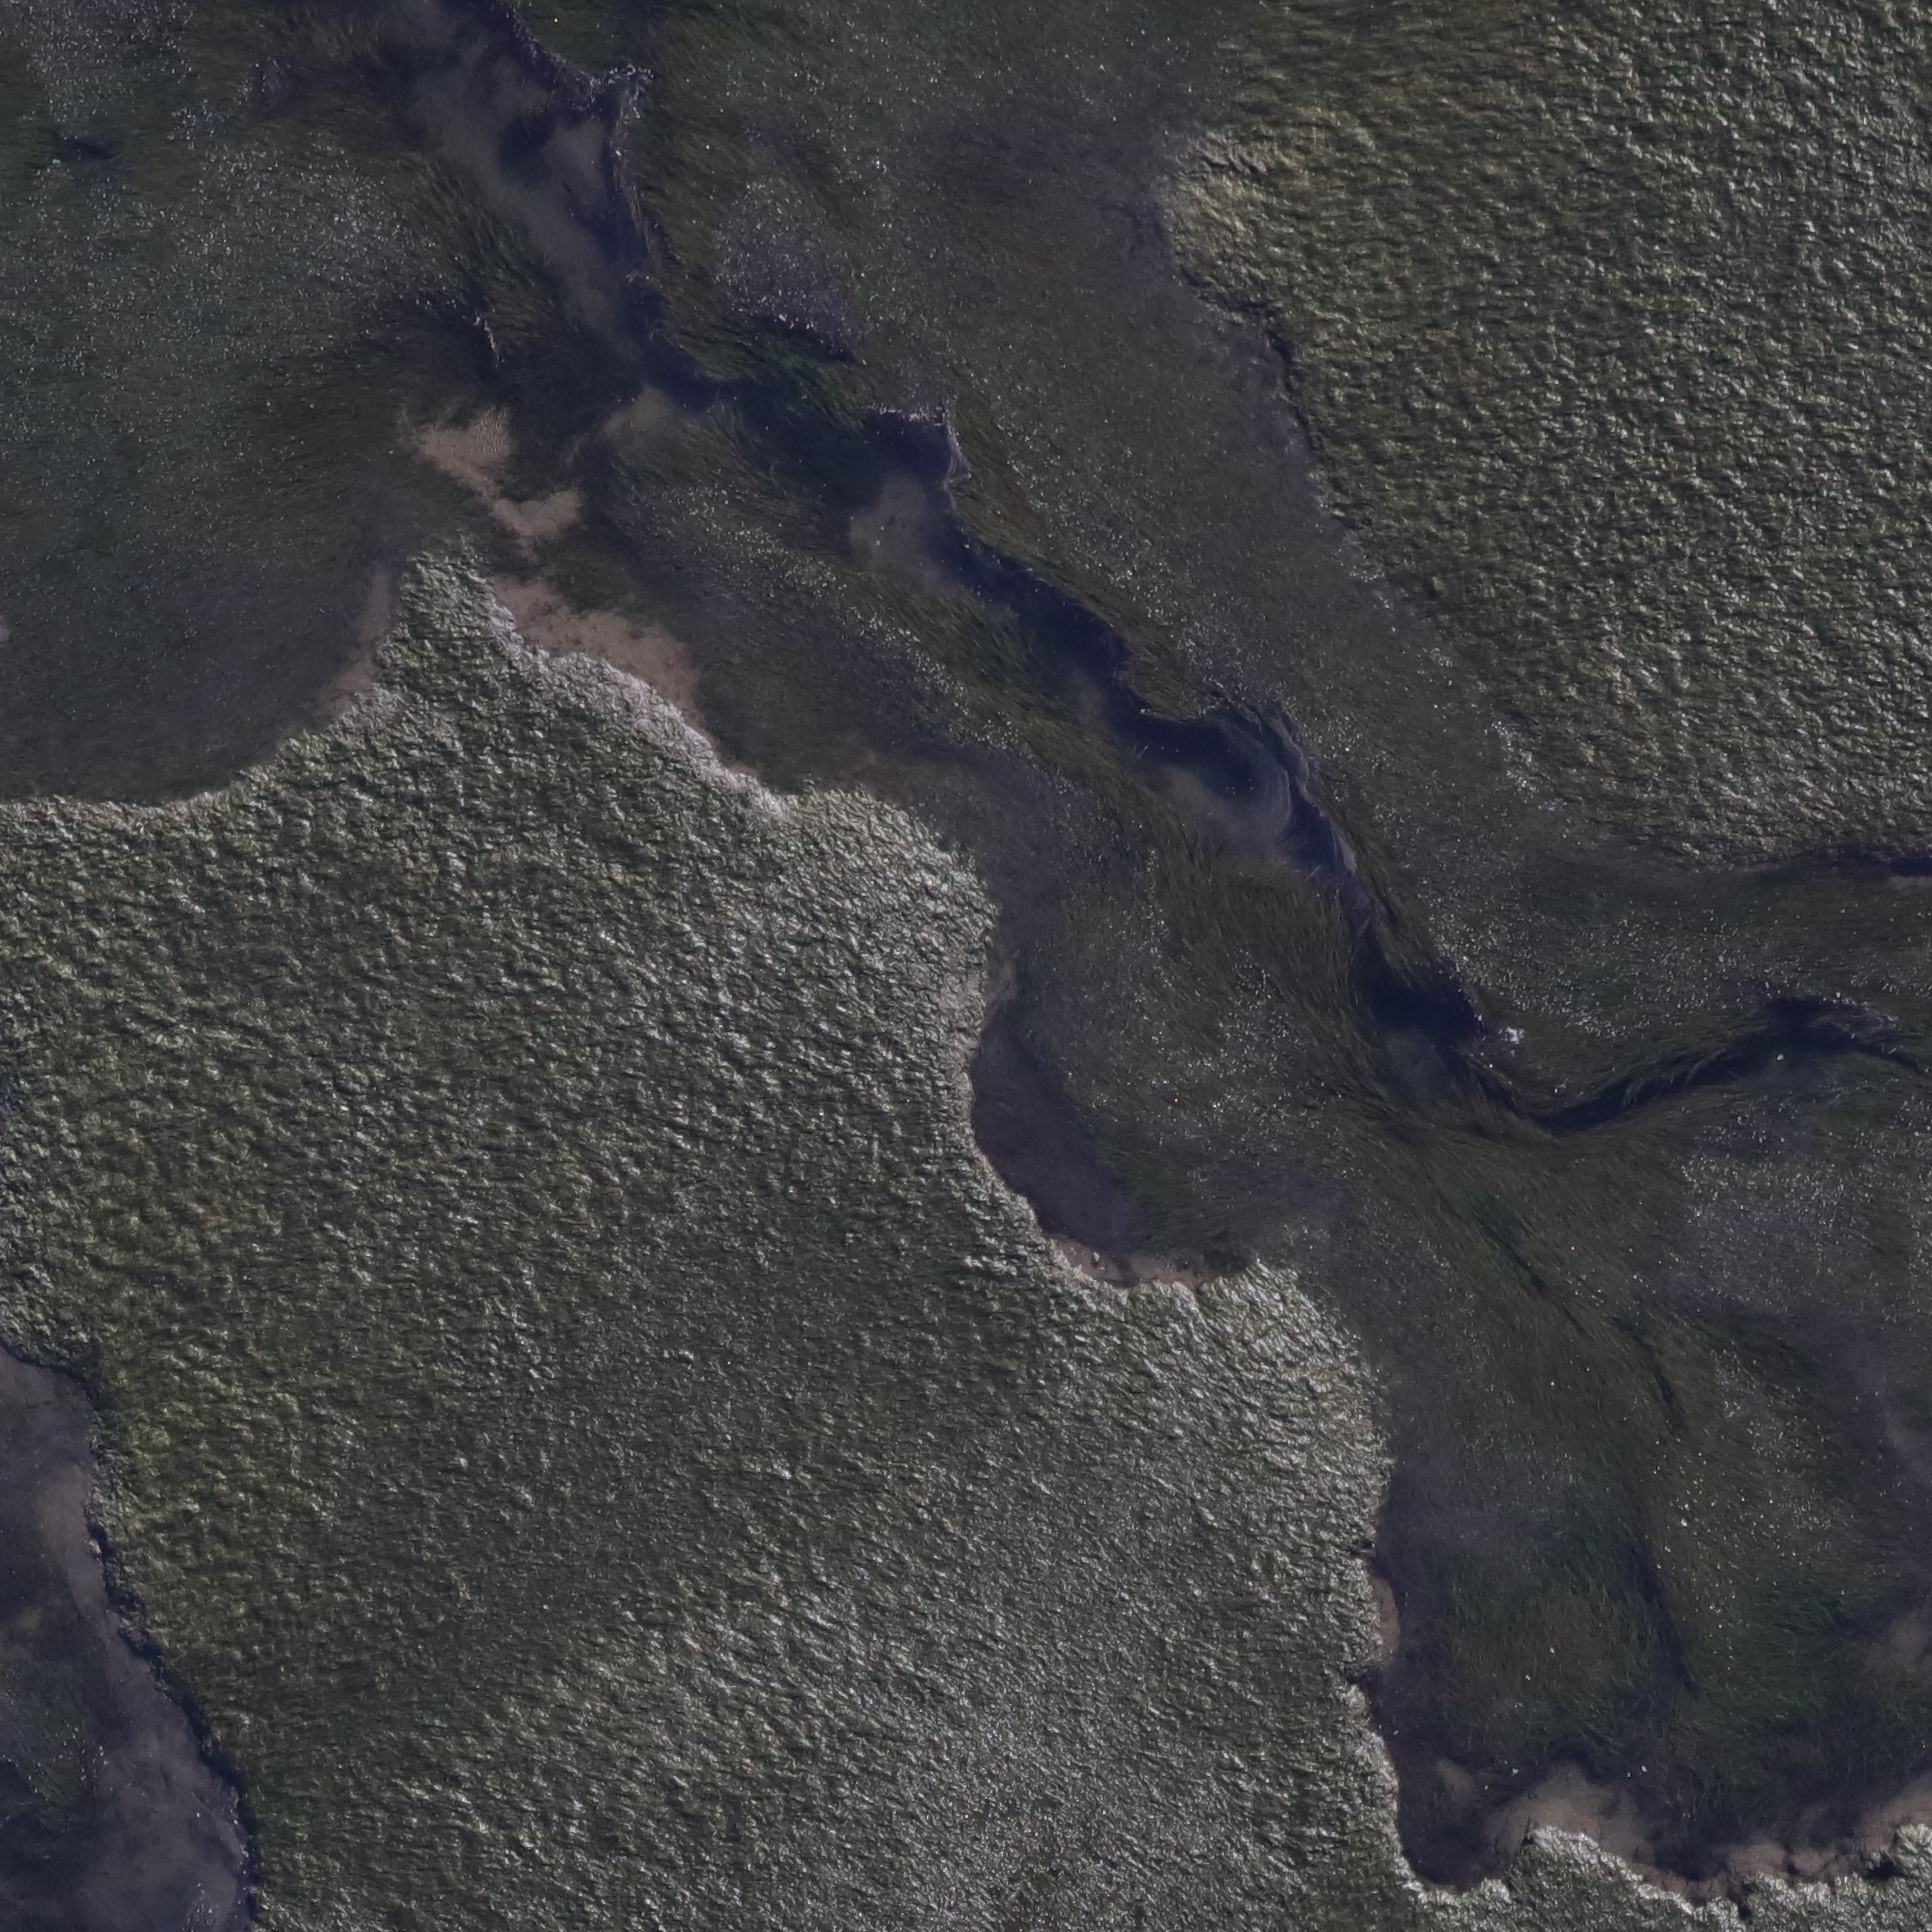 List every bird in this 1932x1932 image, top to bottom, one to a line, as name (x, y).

None